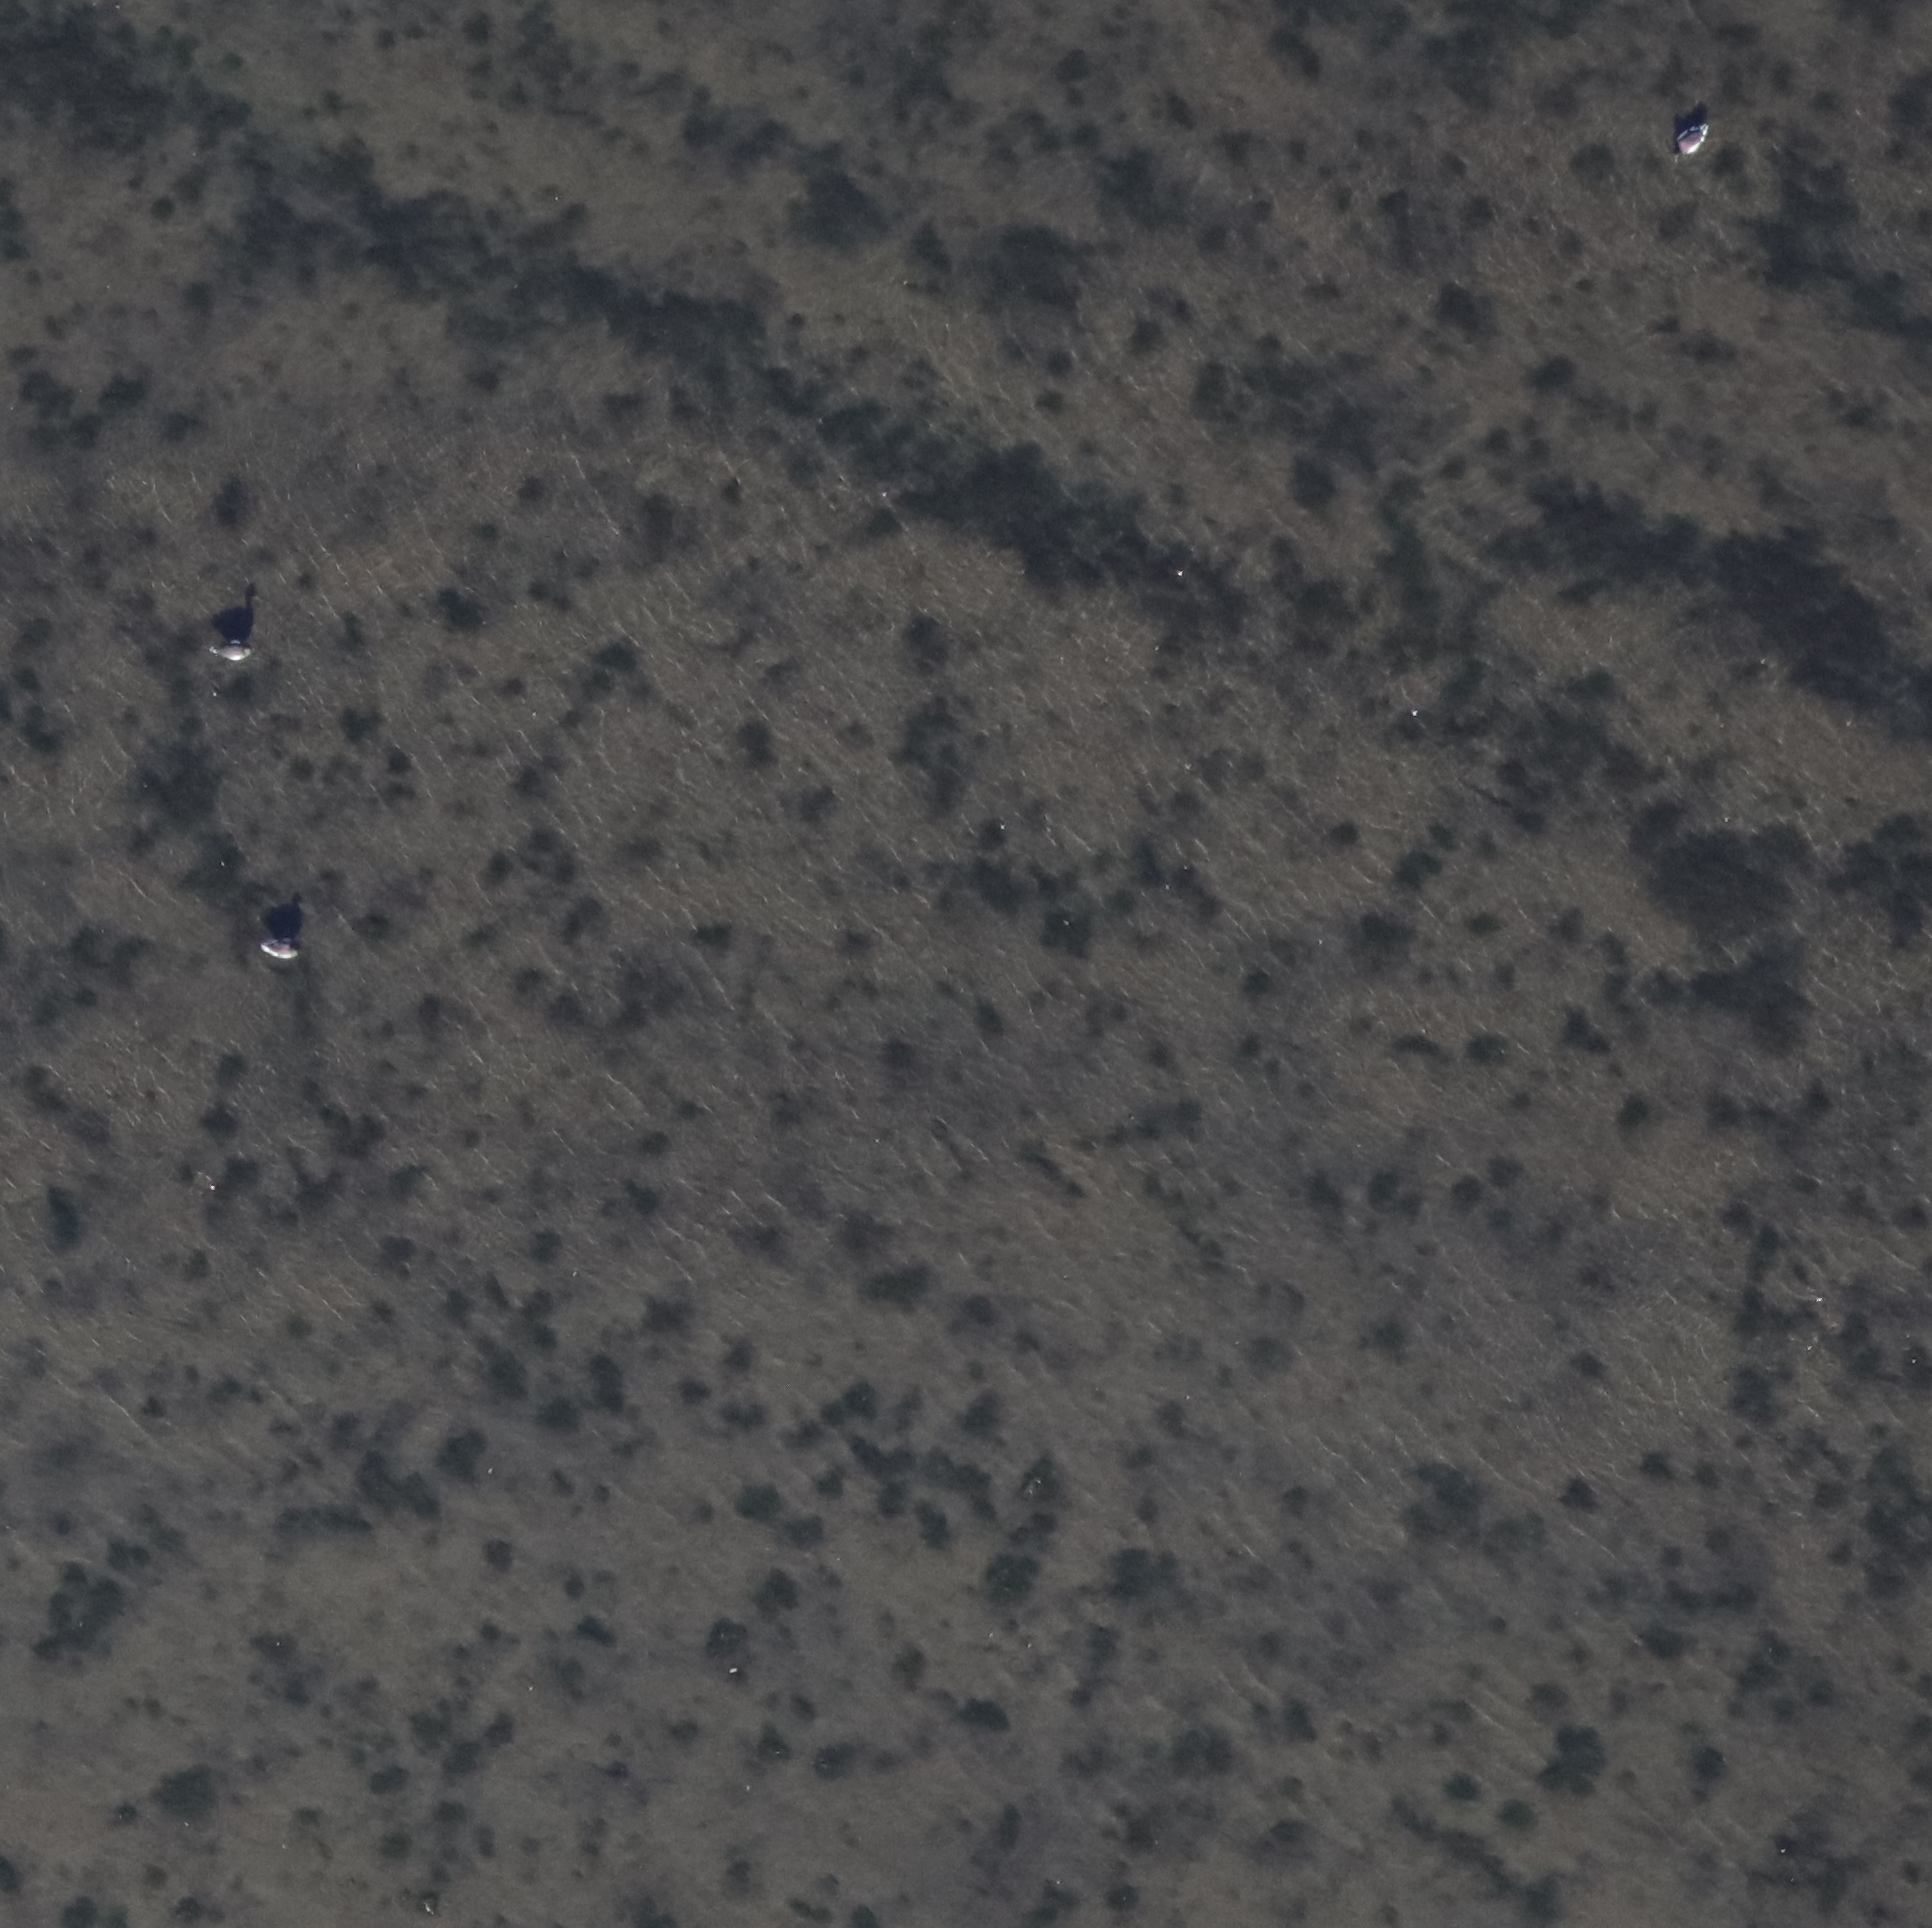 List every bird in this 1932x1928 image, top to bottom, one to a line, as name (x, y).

brant (1690, 139)
brant (230, 647)
brant (279, 948)